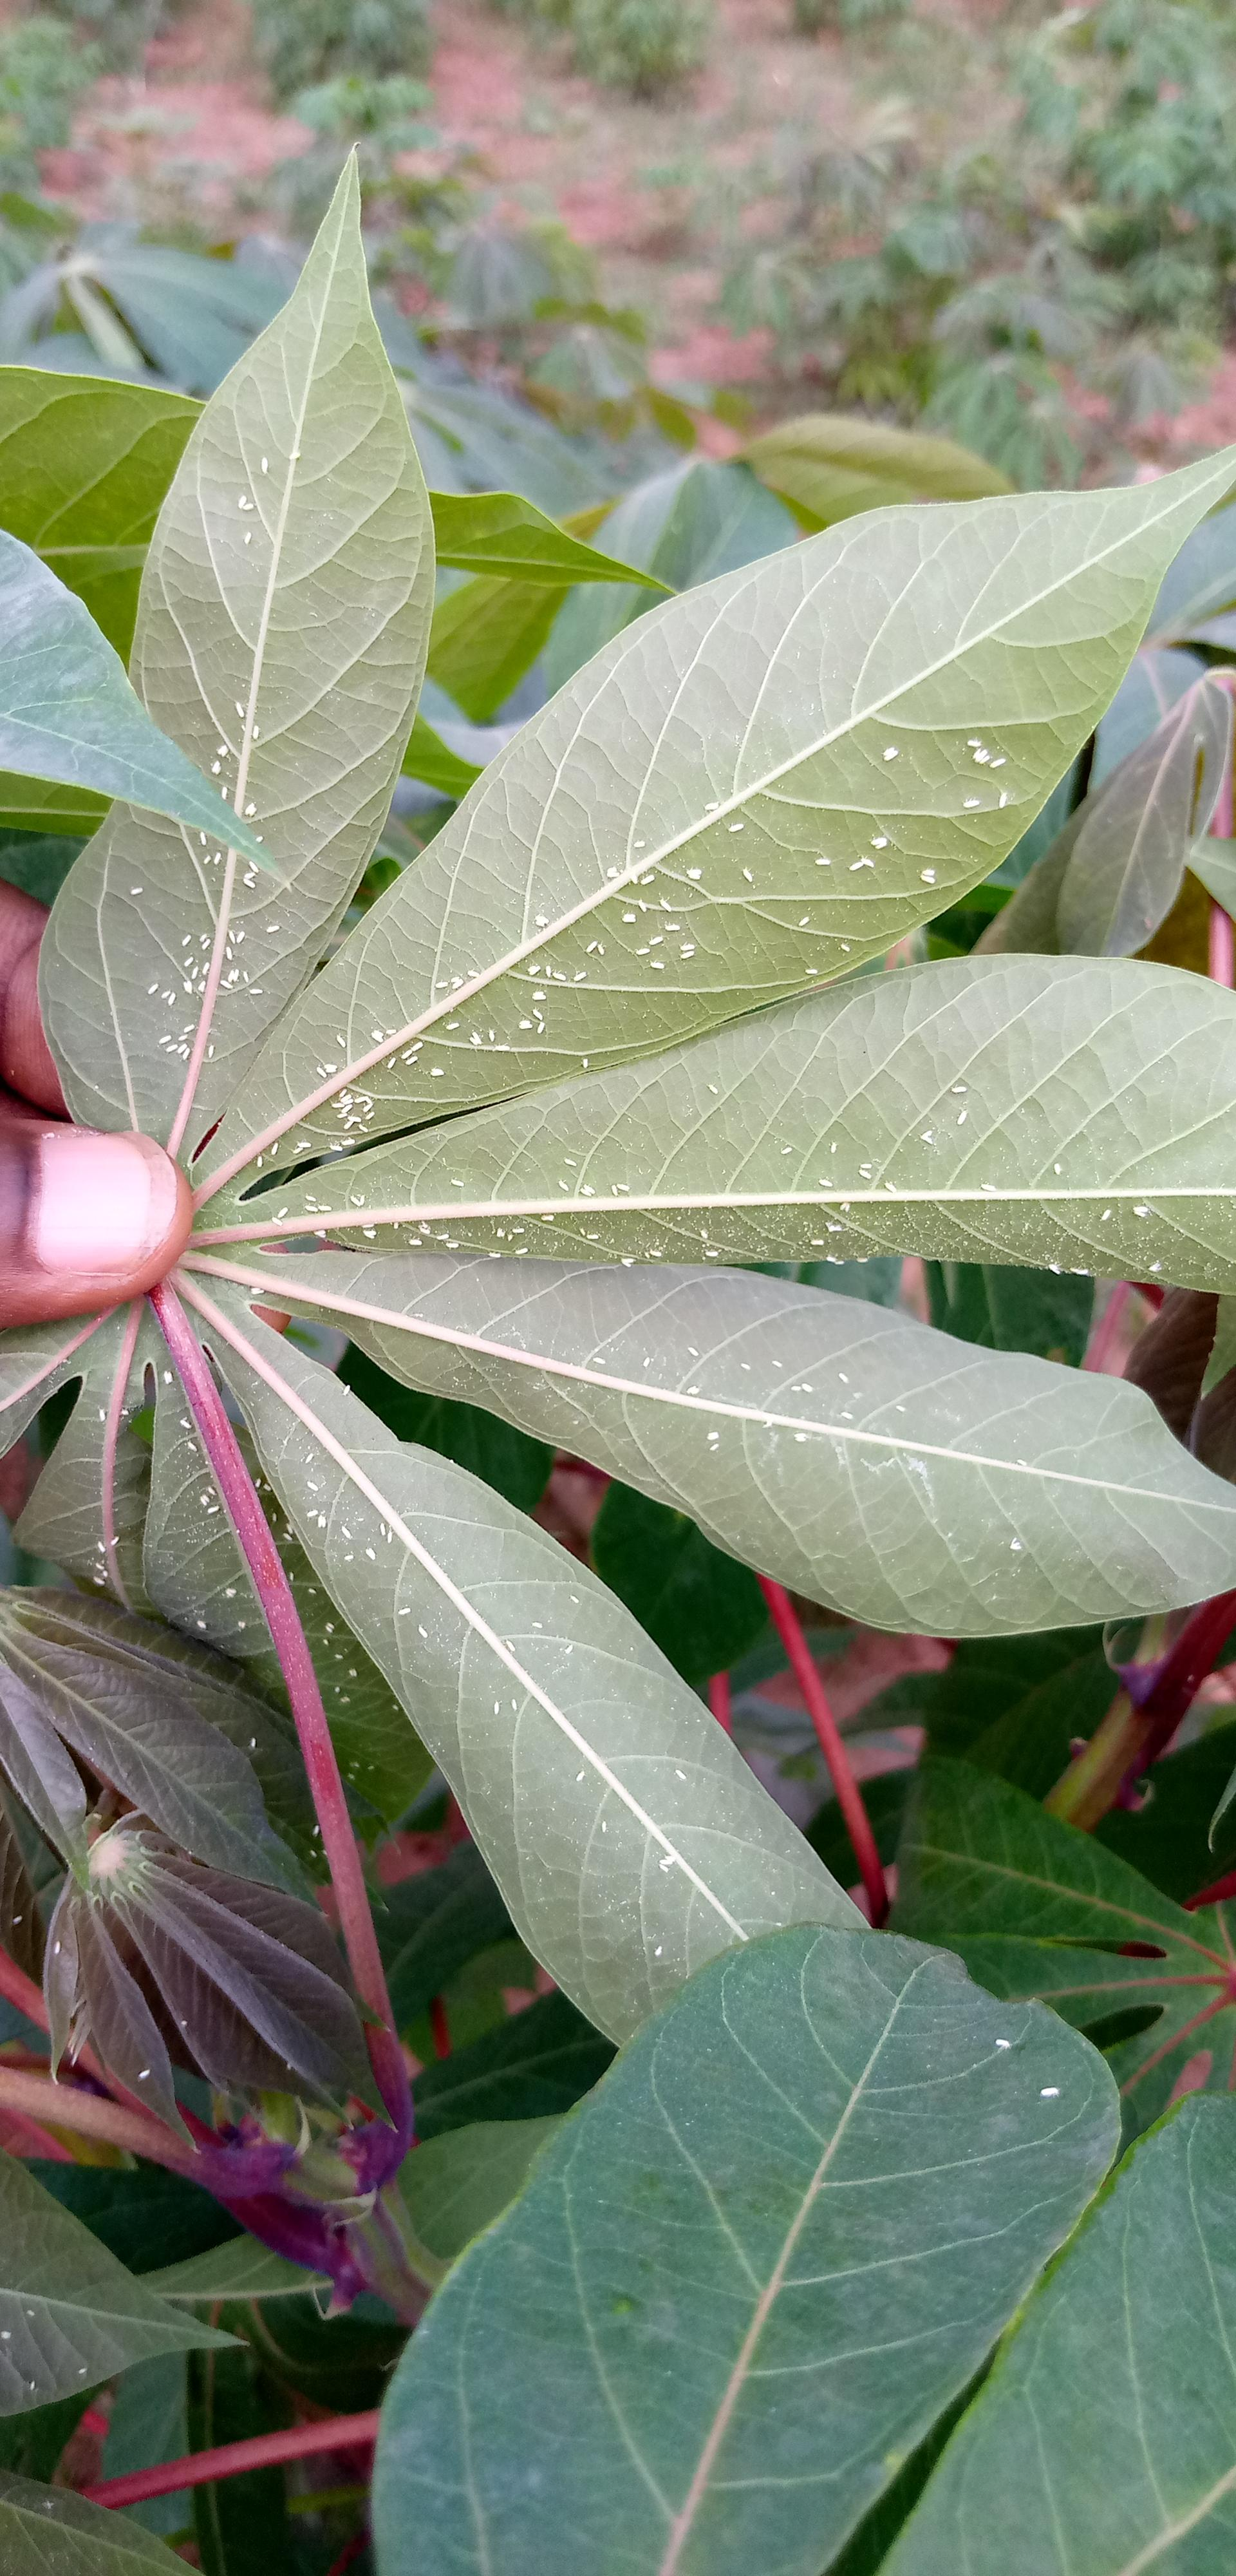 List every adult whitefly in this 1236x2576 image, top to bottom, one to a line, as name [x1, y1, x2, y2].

whitefly [259, 456, 270, 475]
whitefly [238, 495, 247, 509]
whitefly [243, 503, 254, 512]
whitefly [243, 530, 254, 545]
whitefly [234, 701, 245, 719]
whitefly [250, 723, 261, 741]
whitefly [966, 738, 984, 748]
whitefly [217, 744, 227, 755]
whitefly [883, 746, 895, 757]
whitefly [221, 748, 229, 759]
whitefly [972, 749, 982, 761]
whitefly [976, 749, 988, 763]
whitefly [884, 750, 899, 764]
whitefly [979, 755, 990, 764]
whitefly [989, 757, 1006, 770]
whitefly [211, 760, 223, 775]
whitefly [221, 786, 228, 802]
whitefly [997, 790, 1009, 810]
whitefly [961, 797, 982, 810]
whitefly [702, 800, 720, 811]
whitefly [245, 802, 255, 815]
whitefly [250, 807, 256, 817]
whitefly [726, 822, 746, 834]
whitefly [198, 829, 211, 847]
whitefly [255, 835, 265, 844]
whitefly [870, 837, 888, 847]
whitefly [632, 840, 646, 849]
whitefly [874, 842, 888, 851]
whitefly [212, 851, 223, 867]
whitefly [202, 854, 212, 865]
whitefly [813, 856, 832, 867]
whitefly [860, 857, 875, 869]
whitefly [248, 860, 259, 873]
whitefly [848, 862, 865, 873]
whitefly [606, 865, 617, 872]
whitefly [741, 866, 754, 884]
whitefly [921, 867, 936, 876]
whitefly [685, 867, 703, 875]
whitefly [629, 870, 639, 885]
whitefly [244, 871, 256, 880]
whitefly [606, 872, 620, 878]
whitefly [640, 874, 656, 885]
whitefly [687, 874, 701, 881]
whitefly [920, 875, 936, 885]
whitefly [242, 878, 256, 889]
whitefly [127, 887, 147, 896]
whitefly [658, 898, 673, 913]
whitefly [637, 898, 649, 913]
whitefly [623, 912, 636, 918]
whitefly [534, 914, 549, 923]
whitefly [796, 914, 812, 929]
whitefly [621, 918, 637, 923]
whitefly [535, 920, 546, 928]
whitefly [664, 923, 681, 932]
whitefly [265, 924, 283, 935]
whitefly [235, 929, 247, 944]
whitefly [228, 929, 236, 945]
whitefly [199, 933, 209, 943]
whitefly [181, 934, 193, 947]
whitefly [646, 935, 664, 945]
whitefly [201, 938, 211, 951]
whitefly [586, 940, 597, 954]
whitefly [838, 942, 851, 954]
whitefly [679, 943, 695, 950]
whitefly [597, 943, 607, 956]
whitefly [226, 945, 233, 962]
whitefly [635, 947, 651, 956]
whitefly [680, 949, 695, 960]
whitefly [184, 955, 194, 969]
whitefly [648, 960, 665, 971]
whitefly [201, 961, 210, 975]
whitefly [545, 963, 552, 978]
whitefly [528, 965, 536, 972]
whitefly [191, 965, 200, 980]
whitefly [529, 965, 541, 976]
whitefly [803, 966, 819, 976]
whitefly [234, 968, 240, 985]
whitefly [465, 969, 482, 979]
whitefly [243, 969, 251, 984]
whitefly [572, 969, 588, 982]
whitefly [227, 970, 234, 983]
whitefly [551, 970, 567, 982]
whitefly [451, 976, 460, 983]
whitefly [433, 979, 448, 989]
whitefly [453, 979, 464, 991]
whitefly [187, 980, 194, 996]
whitefly [198, 980, 207, 994]
whitefly [219, 980, 235, 990]
whitefly [183, 981, 187, 993]
whitefly [147, 983, 160, 996]
whitefly [248, 987, 265, 996]
whitefly [161, 989, 171, 1000]
whitefly [168, 991, 177, 1008]
whitefly [532, 1008, 545, 1021]
whitefly [518, 1019, 531, 1025]
whitefly [444, 1021, 460, 1031]
whitefly [536, 1021, 548, 1036]
whitefly [183, 1023, 197, 1033]
whitefly [518, 1025, 533, 1030]
whitefly [385, 1028, 397, 1035]
whitefly [487, 1028, 497, 1043]
whitefly [373, 1030, 384, 1037]
whitefly [472, 1030, 483, 1046]
whitefly [371, 1032, 383, 1043]
whitefly [158, 1034, 173, 1046]
whitefly [177, 1034, 189, 1041]
whitefly [335, 1034, 346, 1049]
whitefly [469, 1036, 478, 1046]
whitefly [411, 1041, 423, 1051]
whitefly [178, 1043, 187, 1053]
whitefly [207, 1043, 215, 1060]
whitefly [166, 1043, 178, 1054]
whitefly [494, 1044, 510, 1052]
whitefly [182, 1047, 191, 1063]
whitefly [400, 1049, 413, 1059]
whitefly [406, 1056, 418, 1065]
whitefly [580, 1056, 591, 1068]
whitefly [386, 1057, 397, 1071]
whitefly [323, 1063, 338, 1068]
whitefly [315, 1066, 327, 1079]
whitefly [326, 1068, 337, 1074]
whitefly [430, 1068, 444, 1072]
whitefly [429, 1071, 445, 1077]
whitefly [707, 1082, 721, 1095]
whitefly [949, 1084, 969, 1095]
whitefly [339, 1088, 348, 1098]
whitefly [340, 1094, 352, 1102]
whitefly [355, 1095, 366, 1104]
whitefly [366, 1096, 373, 1104]
whitefly [344, 1099, 355, 1105]
whitefly [331, 1103, 344, 1108]
whitefly [363, 1103, 373, 1114]
whitefly [342, 1104, 353, 1113]
whitefly [956, 1110, 970, 1126]
whitefly [366, 1111, 375, 1121]
whitefly [336, 1113, 350, 1119]
whitefly [348, 1115, 362, 1122]
whitefly [343, 1121, 356, 1130]
whitefly [358, 1123, 370, 1133]
whitefly [917, 1128, 934, 1146]
whitefly [342, 1137, 356, 1146]
whitefly [270, 1139, 280, 1158]
whitefly [829, 1139, 839, 1154]
whitefly [296, 1141, 312, 1148]
whitefly [329, 1144, 344, 1153]
whitefly [780, 1146, 793, 1155]
whitefly [292, 1146, 304, 1155]
whitefly [256, 1153, 263, 1168]
whitefly [562, 1157, 578, 1168]
whitefly [1053, 1160, 1063, 1177]
whitefly [859, 1163, 874, 1170]
whitefly [857, 1169, 872, 1180]
whitefly [817, 1177, 834, 1188]
whitefly [449, 1178, 465, 1188]
whitefly [557, 1179, 570, 1193]
whitefly [883, 1180, 899, 1194]
whitefly [616, 1182, 632, 1192]
whitefly [979, 1182, 997, 1192]
whitefly [610, 1182, 619, 1198]
whitefly [583, 1183, 596, 1195]
whitefly [579, 1187, 592, 1197]
whitefly [350, 1193, 360, 1206]
whitefly [360, 1193, 367, 1206]
whitefly [305, 1194, 317, 1202]
whitefly [839, 1202, 847, 1211]
whitefly [845, 1203, 850, 1212]
whitefly [304, 1204, 319, 1213]
whitefly [317, 1204, 334, 1213]
whitefly [1132, 1205, 1149, 1212]
whitefly [277, 1206, 289, 1218]
whitefly [1100, 1207, 1111, 1222]
whitefly [1132, 1210, 1146, 1219]
whitefly [539, 1213, 556, 1222]
whitefly [270, 1216, 284, 1227]
whitefly [823, 1220, 847, 1233]
whitefly [392, 1221, 402, 1231]
whitefly [360, 1224, 377, 1228]
whitefly [579, 1226, 585, 1238]
whitefly [418, 1226, 431, 1236]
whitefly [494, 1226, 501, 1237]
whitefly [511, 1226, 525, 1235]
whitefly [698, 1227, 711, 1240]
whitefly [313, 1229, 328, 1235]
whitefly [362, 1229, 377, 1239]
whitefly [501, 1229, 506, 1239]
whitefly [435, 1233, 450, 1241]
whitefly [507, 1233, 515, 1242]
whitefly [586, 1233, 599, 1240]
whitefly [406, 1238, 424, 1247]
whitefly [808, 1238, 825, 1247]
whitefly [444, 1241, 460, 1250]
whitefly [514, 1245, 530, 1255]
whitefly [648, 1249, 662, 1258]
whitefly [704, 1249, 720, 1258]
whitefly [644, 1250, 651, 1260]
whitefly [487, 1251, 501, 1260]
whitefly [825, 1254, 837, 1262]
whitefly [620, 1256, 637, 1268]
whitefly [856, 1256, 869, 1264]
whitefly [834, 1260, 846, 1265]
whitefly [1147, 1261, 1164, 1274]
whitefly [1047, 1262, 1062, 1276]
whitefly [1069, 1265, 1078, 1272]
whitefly [1077, 1267, 1090, 1275]
whitefly [249, 1285, 265, 1295]
whitefly [686, 1346, 701, 1358]
whitefly [592, 1356, 607, 1365]
whitefly [642, 1356, 651, 1368]
whitefly [771, 1358, 784, 1370]
whitefly [739, 1361, 751, 1372]
whitefly [163, 1370, 170, 1385]
whitefly [167, 1370, 176, 1383]
whitefly [838, 1372, 850, 1384]
whitefly [800, 1381, 813, 1393]
whitefly [342, 1383, 351, 1397]
whitefly [686, 1384, 700, 1396]
whitefly [789, 1385, 801, 1392]
whitefly [894, 1403, 906, 1414]
whitefly [98, 1406, 107, 1423]
whitefly [119, 1407, 131, 1417]
whitefly [839, 1409, 854, 1424]
whitefly [178, 1418, 193, 1430]
whitefly [704, 1430, 720, 1441]
whitefly [793, 1432, 807, 1437]
whitefly [794, 1437, 807, 1443]
whitefly [186, 1439, 200, 1454]
whitefly [707, 1443, 720, 1452]
whitefly [304, 1451, 315, 1464]
whitefly [1016, 1457, 1027, 1466]
whitefly [254, 1477, 261, 1488]
whitefly [304, 1479, 321, 1493]
whitefly [261, 1482, 274, 1492]
whitefly [207, 1484, 217, 1497]
whitefly [203, 1493, 211, 1502]
whitefly [200, 1495, 207, 1507]
whitefly [206, 1505, 222, 1515]
whitefly [304, 1508, 318, 1519]
whitefly [270, 1511, 279, 1523]
whitefly [317, 1513, 322, 1528]
whitefly [321, 1515, 328, 1529]
whitefly [379, 1521, 387, 1537]
whitefly [285, 1522, 295, 1534]
whitefly [340, 1524, 353, 1540]
whitefly [387, 1529, 393, 1545]
whitefly [283, 1532, 294, 1542]
whitefly [109, 1534, 121, 1547]
whitefly [1006, 1535, 1025, 1553]
whitefly [96, 1540, 107, 1555]
whitefly [368, 1548, 377, 1555]
whitefly [365, 1549, 376, 1560]
whitefly [342, 1551, 355, 1562]
whitefly [93, 1562, 106, 1570]
whitefly [100, 1569, 109, 1578]
whitefly [287, 1569, 295, 1584]
whitefly [91, 1575, 106, 1586]
whitefly [307, 1586, 317, 1595]
whitefly [223, 1586, 238, 1599]
whitefly [568, 1593, 582, 1606]
whitefly [396, 1606, 413, 1615]
whitefly [195, 1618, 209, 1631]
whitefly [530, 1619, 543, 1630]
whitefly [236, 1620, 248, 1630]
whitefly [325, 1622, 335, 1630]
whitefly [324, 1624, 333, 1633]
whitefly [417, 1624, 429, 1640]
whitefly [321, 1638, 330, 1647]
whitefly [506, 1639, 516, 1653]
whitefly [565, 1643, 574, 1656]
whitefly [332, 1650, 345, 1660]
whitefly [353, 1667, 360, 1678]
whitefly [348, 1668, 353, 1678]
whitefly [333, 1685, 341, 1694]
whitefly [339, 1694, 353, 1704]
whitefly [510, 1698, 520, 1712]
whitefly [492, 1699, 501, 1714]
whitefly [389, 1702, 401, 1712]
whitefly [248, 1736, 258, 1749]
whitefly [348, 1759, 359, 1770]
whitefly [366, 1763, 376, 1772]
whitefly [575, 1768, 587, 1783]
whitefly [675, 1768, 688, 1781]
whitefly [346, 1772, 355, 1781]
whitefly [599, 1819, 609, 1835]
whitefly [310, 1822, 320, 1838]
whitefly [308, 1848, 318, 1860]
whitefly [664, 1853, 677, 1863]
whitefly [658, 1859, 672, 1865]
whitefly [658, 1863, 669, 1875]
whitefly [12, 1915, 24, 1926]
whitefly [53, 1938, 63, 1955]
whitefly [651, 1944, 666, 1956]
whitefly [180, 2018, 192, 2028]
whitefly [992, 2034, 1013, 2050]
whitefly [136, 2066, 154, 2085]
whitefly [1037, 2084, 1062, 2099]
whitefly [24, 2306, 41, 2319]
whitefly [1, 2329, 12, 2342]
whitefly [77, 2364, 89, 2377]
whitefly [27, 2378, 39, 2392]